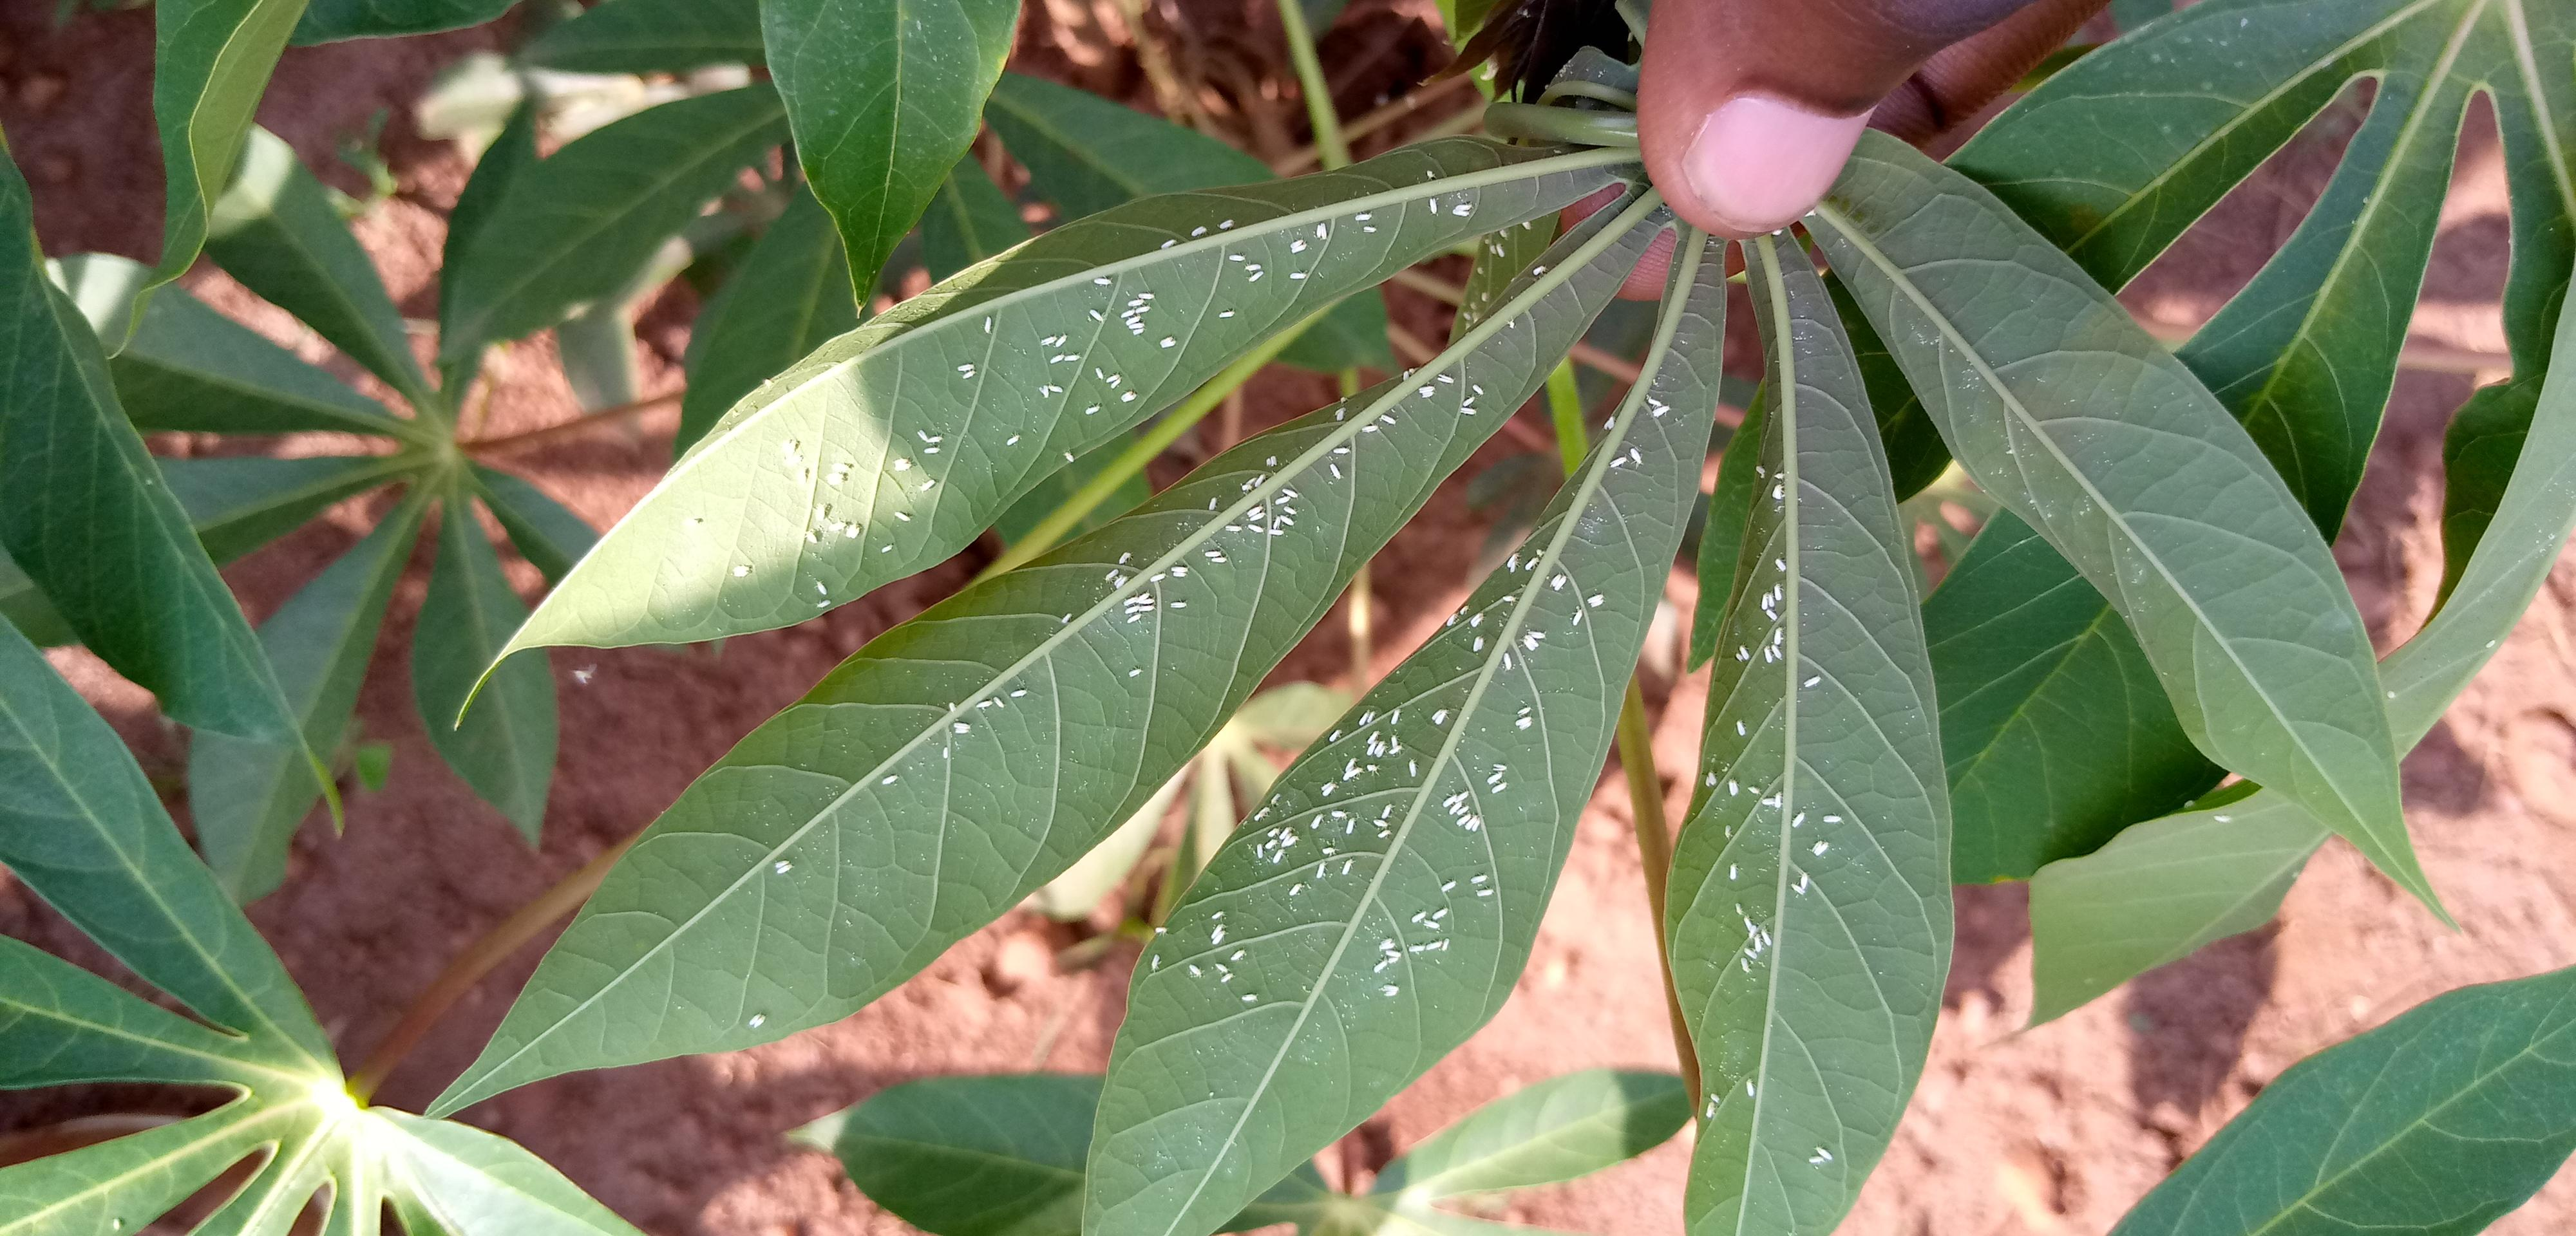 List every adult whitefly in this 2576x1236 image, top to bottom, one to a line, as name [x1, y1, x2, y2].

whitefly [1424, 169, 1435, 179]
whitefly [1428, 194, 1442, 217]
whitefly [1455, 201, 1474, 211]
whitefly [1451, 209, 1471, 218]
whitefly [1351, 211, 1375, 223]
whitefly [1320, 218, 1329, 243]
whitefly [1217, 219, 1235, 231]
whitefly [1315, 221, 1321, 239]
whitefly [1359, 223, 1380, 235]
whitefly [1191, 225, 1209, 239]
whitefly [1160, 238, 1180, 250]
whitefly [1289, 239, 1306, 248]
whitefly [1290, 243, 1309, 256]
whitefly [1227, 252, 1247, 264]
whitefly [1242, 262, 1264, 272]
whitefly [1531, 263, 1548, 279]
whitefly [1247, 269, 1265, 286]
whitefly [1287, 269, 1309, 281]
whitefly [1091, 276, 1113, 288]
whitefly [1137, 291, 1158, 301]
whitefly [1126, 298, 1146, 306]
whitefly [1135, 305, 1152, 313]
whitefly [1086, 306, 1105, 324]
whitefly [1119, 308, 1136, 320]
whitefly [1215, 308, 1236, 321]
whitefly [1125, 314, 1142, 326]
whitefly [982, 315, 994, 335]
whitefly [1127, 321, 1146, 330]
whitefly [1131, 327, 1147, 337]
whitefly [1054, 331, 1068, 348]
whitefly [1037, 334, 1059, 348]
whitefly [1159, 335, 1175, 346]
whitefly [1160, 339, 1179, 350]
whitefly [1065, 350, 1081, 364]
whitefly [1048, 352, 1065, 366]
whitefly [956, 360, 976, 372]
whitefly [1095, 364, 1105, 380]
whitefly [1402, 368, 1410, 382]
whitefly [960, 370, 977, 380]
whitefly [1106, 373, 1121, 384]
whitefly [1434, 373, 1455, 386]
whitefly [1109, 376, 1122, 391]
whitefly [1036, 382, 1048, 400]
whitefly [1047, 383, 1065, 395]
whitefly [1471, 383, 1486, 397]
whitefly [1416, 385, 1436, 394]
whitefly [1119, 389, 1134, 401]
whitefly [1421, 391, 1435, 400]
whitefly [1122, 392, 1138, 405]
whitefly [1461, 393, 1477, 407]
whitefly [1647, 396, 1663, 407]
whitefly [1082, 402, 1103, 418]
whitefly [1457, 405, 1479, 417]
whitefly [1650, 405, 1671, 419]
whitefly [1334, 410, 1347, 422]
whitefly [1378, 413, 1399, 427]
whitefly [1602, 413, 1616, 432]
whitefly [1361, 423, 1381, 435]
whitefly [916, 427, 930, 441]
whitefly [1003, 432, 1022, 448]
whitefly [925, 435, 943, 445]
whitefly [1331, 445, 1353, 456]
whitefly [1628, 445, 1645, 465]
whitefly [922, 446, 942, 456]
whitefly [1062, 449, 1079, 465]
whitefly [1269, 452, 1280, 469]
whitefly [1607, 455, 1631, 471]
whitefly [891, 456, 912, 464]
whitefly [829, 462, 854, 475]
whitefly [1329, 462, 1343, 483]
whitefly [1752, 463, 1767, 475]
whitefly [893, 464, 914, 473]
whitefly [1772, 471, 1785, 481]
whitefly [1255, 473, 1266, 490]
whitefly [918, 478, 938, 492]
whitefly [1769, 483, 1785, 501]
whitefly [1240, 483, 1254, 492]
whitefly [1280, 486, 1300, 499]
whitefly [1206, 494, 1218, 514]
whitefly [1273, 494, 1292, 507]
whitefly [813, 500, 827, 522]
whitefly [1246, 504, 1265, 518]
whitefly [1282, 505, 1298, 516]
whitefly [893, 510, 914, 525]
whitefly [1249, 511, 1267, 524]
whitefly [1280, 514, 1295, 529]
whitefly [1273, 514, 1281, 530]
whitefly [828, 520, 849, 534]
whitefly [844, 521, 857, 538]
whitefly [1245, 523, 1265, 535]
whitefly [1222, 523, 1244, 533]
whitefly [851, 524, 863, 541]
whitefly [1267, 528, 1285, 539]
whitefly [804, 529, 820, 546]
whitefly [880, 541, 897, 556]
whitefly [1534, 546, 1547, 559]
whitefly [1201, 548, 1223, 557]
whitefly [1117, 550, 1133, 565]
whitefly [1505, 552, 1517, 568]
whitefly [1207, 556, 1230, 565]
whitefly [1523, 556, 1540, 572]
whitefly [1773, 556, 1788, 573]
whitefly [1508, 559, 1519, 576]
whitefly [731, 563, 752, 571]
whitefly [1169, 565, 1189, 573]
whitefly [1102, 567, 1121, 584]
whitefly [734, 570, 750, 579]
whitefly [1149, 570, 1167, 584]
whitefly [1171, 572, 1189, 579]
whitefly [1548, 572, 1562, 588]
whitefly [1113, 575, 1130, 591]
whitefly [1554, 575, 1567, 592]
whitefly [815, 579, 831, 596]
whitefly [1773, 581, 1785, 601]
whitefly [1759, 590, 1768, 611]
whitefly [1767, 590, 1778, 609]
whitefly [1138, 590, 1151, 603]
whitefly [1585, 594, 1606, 604]
whitefly [1121, 594, 1137, 607]
whitefly [1500, 594, 1517, 605]
whitefly [1138, 597, 1157, 606]
whitefly [1589, 597, 1605, 610]
whitefly [813, 598, 835, 610]
whitefly [1166, 599, 1192, 609]
whitefly [1459, 603, 1470, 615]
whitefly [1139, 604, 1159, 613]
whitefly [1123, 604, 1139, 615]
whitefly [1570, 606, 1587, 628]
whitefly [1764, 608, 1781, 623]
whitefly [1059, 611, 1074, 626]
whitefly [1444, 612, 1460, 628]
whitefly [1469, 612, 1484, 628]
whitefly [1125, 612, 1143, 627]
whitefly [1472, 615, 1486, 629]
whitefly [1772, 623, 1785, 646]
whitefly [1527, 629, 1548, 641]
whitefly [1470, 633, 1479, 653]
whitefly [1523, 633, 1542, 647]
whitefly [1479, 635, 1487, 651]
whitefly [1522, 635, 1537, 653]
whitefly [1738, 642, 1752, 660]
whitefly [1770, 643, 1786, 660]
whitefly [1762, 644, 1776, 665]
whitefly [1501, 650, 1516, 671]
whitefly [1734, 651, 1746, 662]
whitefly [1124, 665, 1144, 680]
whitefly [1801, 672, 1824, 689]
whitefly [1009, 685, 1031, 699]
whitefly [992, 694, 1007, 711]
whitefly [972, 697, 993, 710]
whitefly [945, 698, 960, 713]
whitefly [1430, 705, 1448, 723]
whitefly [1517, 706, 1533, 717]
whitefly [1391, 707, 1404, 727]
whitefly [1358, 709, 1370, 726]
whitefly [1367, 709, 1377, 724]
whitefly [1434, 709, 1449, 727]
whitefly [1515, 715, 1533, 729]
whitefly [1734, 717, 1753, 739]
whitefly [951, 720, 972, 729]
whitefly [1518, 720, 1535, 733]
whitefly [953, 727, 971, 735]
whitefly [1325, 727, 1347, 745]
whitefly [1365, 728, 1381, 744]
whitefly [1388, 733, 1401, 747]
whitefly [1365, 740, 1379, 757]
whitefly [1372, 740, 1385, 756]
whitefly [1376, 743, 1388, 760]
whitefly [1387, 744, 1404, 756]
whitefly [940, 745, 951, 762]
whitefly [1343, 756, 1358, 772]
whitefly [1405, 756, 1419, 779]
whitefly [1365, 762, 1381, 775]
whitefly [1489, 763, 1510, 772]
whitefly [1351, 765, 1365, 778]
whitefly [1707, 769, 1719, 787]
whitefly [1341, 771, 1352, 783]
whitefly [1484, 771, 1504, 785]
whitefly [881, 773, 902, 787]
whitefly [1703, 775, 1711, 787]
whitefly [1727, 778, 1734, 798]
whitefly [1732, 778, 1741, 798]
whitefly [1488, 780, 1508, 796]
whitefly [1319, 781, 1336, 792]
whitefly [1320, 784, 1338, 798]
whitefly [1746, 785, 1762, 796]
whitefly [1457, 789, 1470, 804]
whitefly [1269, 791, 1283, 807]
whitefly [1774, 791, 1783, 810]
whitefly [1441, 794, 1457, 808]
whitefly [1761, 794, 1774, 807]
whitefly [1448, 800, 1463, 818]
whitefly [1379, 801, 1396, 820]
whitefly [1256, 805, 1273, 815]
whitefly [1456, 805, 1470, 818]
whitefly [1330, 807, 1348, 819]
whitefly [1790, 809, 1806, 830]
whitefly [1309, 810, 1326, 832]
whitefly [1253, 811, 1264, 823]
whitefly [1455, 812, 1473, 830]
whitefly [1821, 813, 1844, 825]
whitefly [1344, 814, 1357, 836]
whitefly [1464, 814, 1478, 832]
whitefly [1372, 816, 1390, 828]
whitefly [1470, 816, 1482, 832]
whitefly [1723, 823, 1734, 840]
whitefly [1265, 826, 1280, 839]
whitefly [1277, 826, 1292, 841]
whitefly [1374, 828, 1395, 841]
whitefly [1282, 832, 1294, 848]
whitefly [1287, 834, 1302, 849]
whitefly [1262, 837, 1280, 849]
whitefly [1810, 838, 1824, 854]
whitefly [1254, 841, 1267, 862]
whitefly [1816, 841, 1830, 857]
whitefly [1318, 842, 1338, 856]
whitefly [1269, 847, 1287, 865]
whitefly [1338, 858, 1356, 877]
whitefly [773, 859, 791, 870]
whitefly [1312, 859, 1332, 880]
whitefly [1728, 861, 1739, 882]
whitefly [775, 863, 795, 877]
whitefly [1798, 871, 1810, 890]
whitefly [1467, 872, 1490, 885]
whitefly [1439, 877, 1459, 895]
whitefly [1285, 881, 1305, 898]
whitefly [1789, 881, 1807, 896]
whitefly [1474, 886, 1495, 898]
whitefly [1734, 900, 1745, 915]
whitefly [1431, 905, 1450, 921]
whitefly [1209, 908, 1227, 922]
whitefly [1409, 910, 1428, 924]
whitefly [1743, 913, 1753, 931]
whitefly [1421, 918, 1443, 930]
whitefly [1207, 922, 1224, 942]
whitefly [1152, 923, 1171, 935]
whitefly [1748, 924, 1759, 940]
whitefly [1759, 928, 1774, 948]
whitefly [1212, 929, 1227, 947]
whitefly [1752, 933, 1765, 952]
whitefly [1441, 936, 1450, 953]
whitefly [1426, 939, 1443, 953]
whitefly [1378, 942, 1397, 951]
whitefly [1406, 943, 1425, 954]
whitefly [1742, 946, 1760, 960]
whitefly [1226, 948, 1247, 963]
whitefly [1384, 949, 1404, 957]
whitefly [1148, 951, 1162, 973]
whitefly [1387, 955, 1401, 965]
whitefly [1738, 955, 1753, 975]
whitefly [1371, 957, 1388, 976]
whitefly [1213, 961, 1229, 974]
whitefly [1187, 962, 1204, 980]
whitefly [1219, 971, 1233, 986]
whitefly [1381, 982, 1400, 991]
whitefly [1382, 989, 1399, 998]
whitefly [1238, 991, 1260, 1004]
whitefly [747, 1013, 762, 1029]
whitefly [753, 1013, 766, 1029]
whitefly [1743, 1074, 1757, 1097]
whitefly [1709, 1091, 1723, 1103]
whitefly [1703, 1100, 1718, 1119]
whitefly [1815, 1143, 1836, 1161]
whitefly [1806, 1154, 1825, 1165]